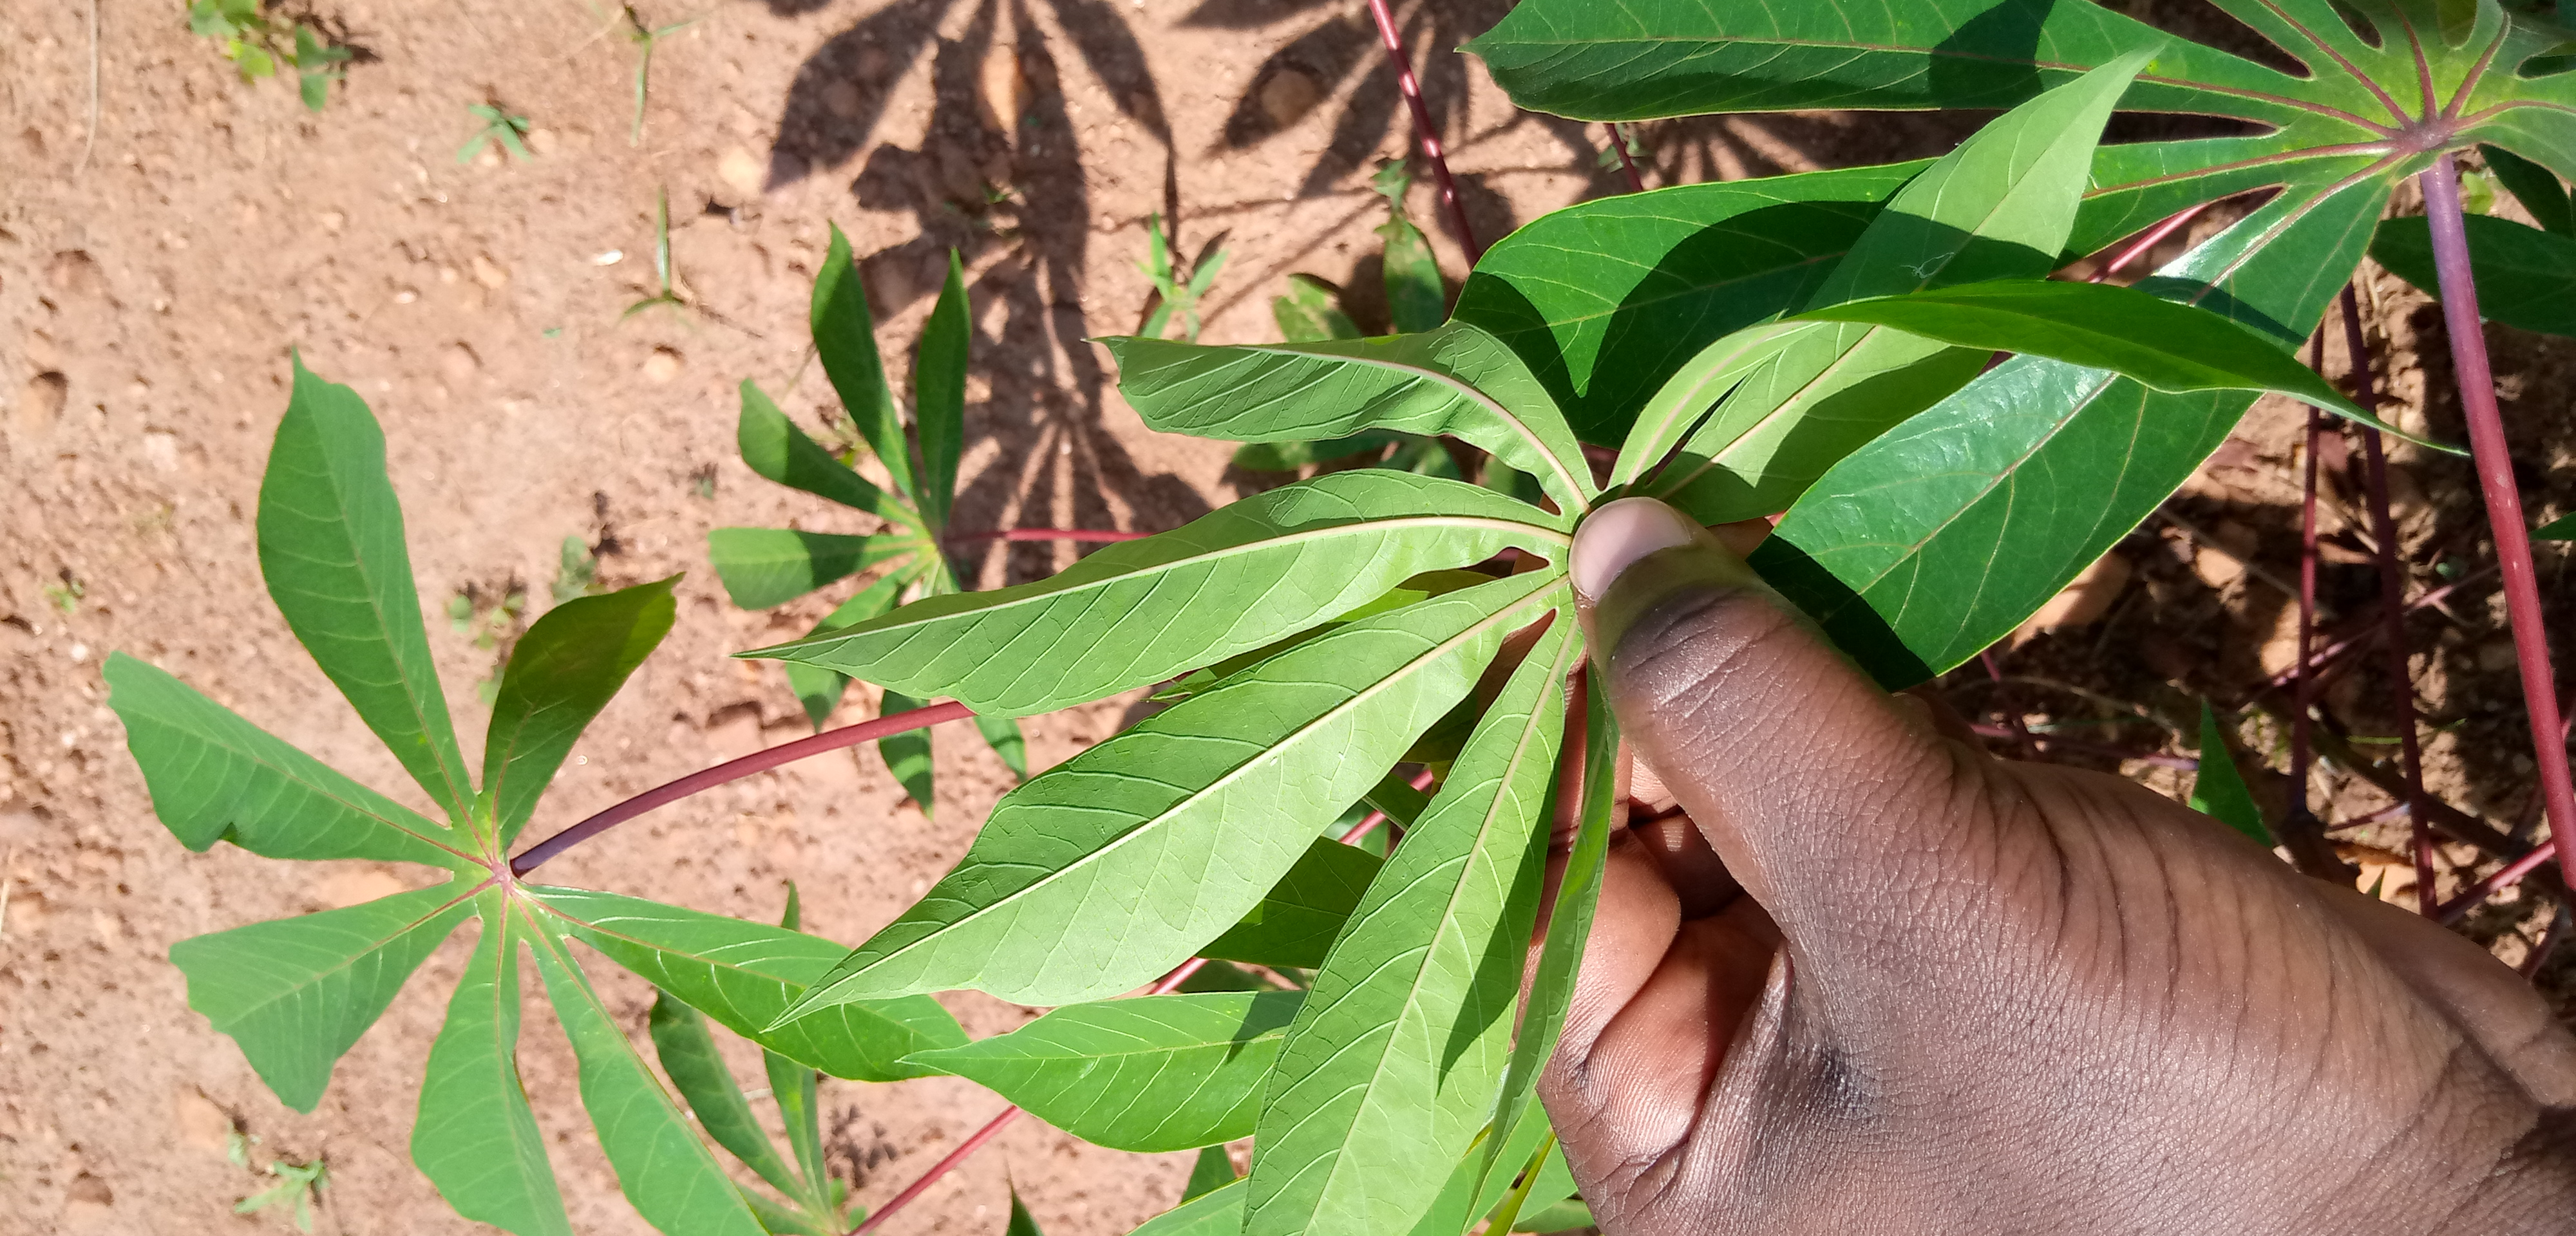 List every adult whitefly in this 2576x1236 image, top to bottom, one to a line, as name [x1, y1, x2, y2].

whitefly [1328, 744, 1352, 771]
whitefly [1267, 753, 1285, 772]